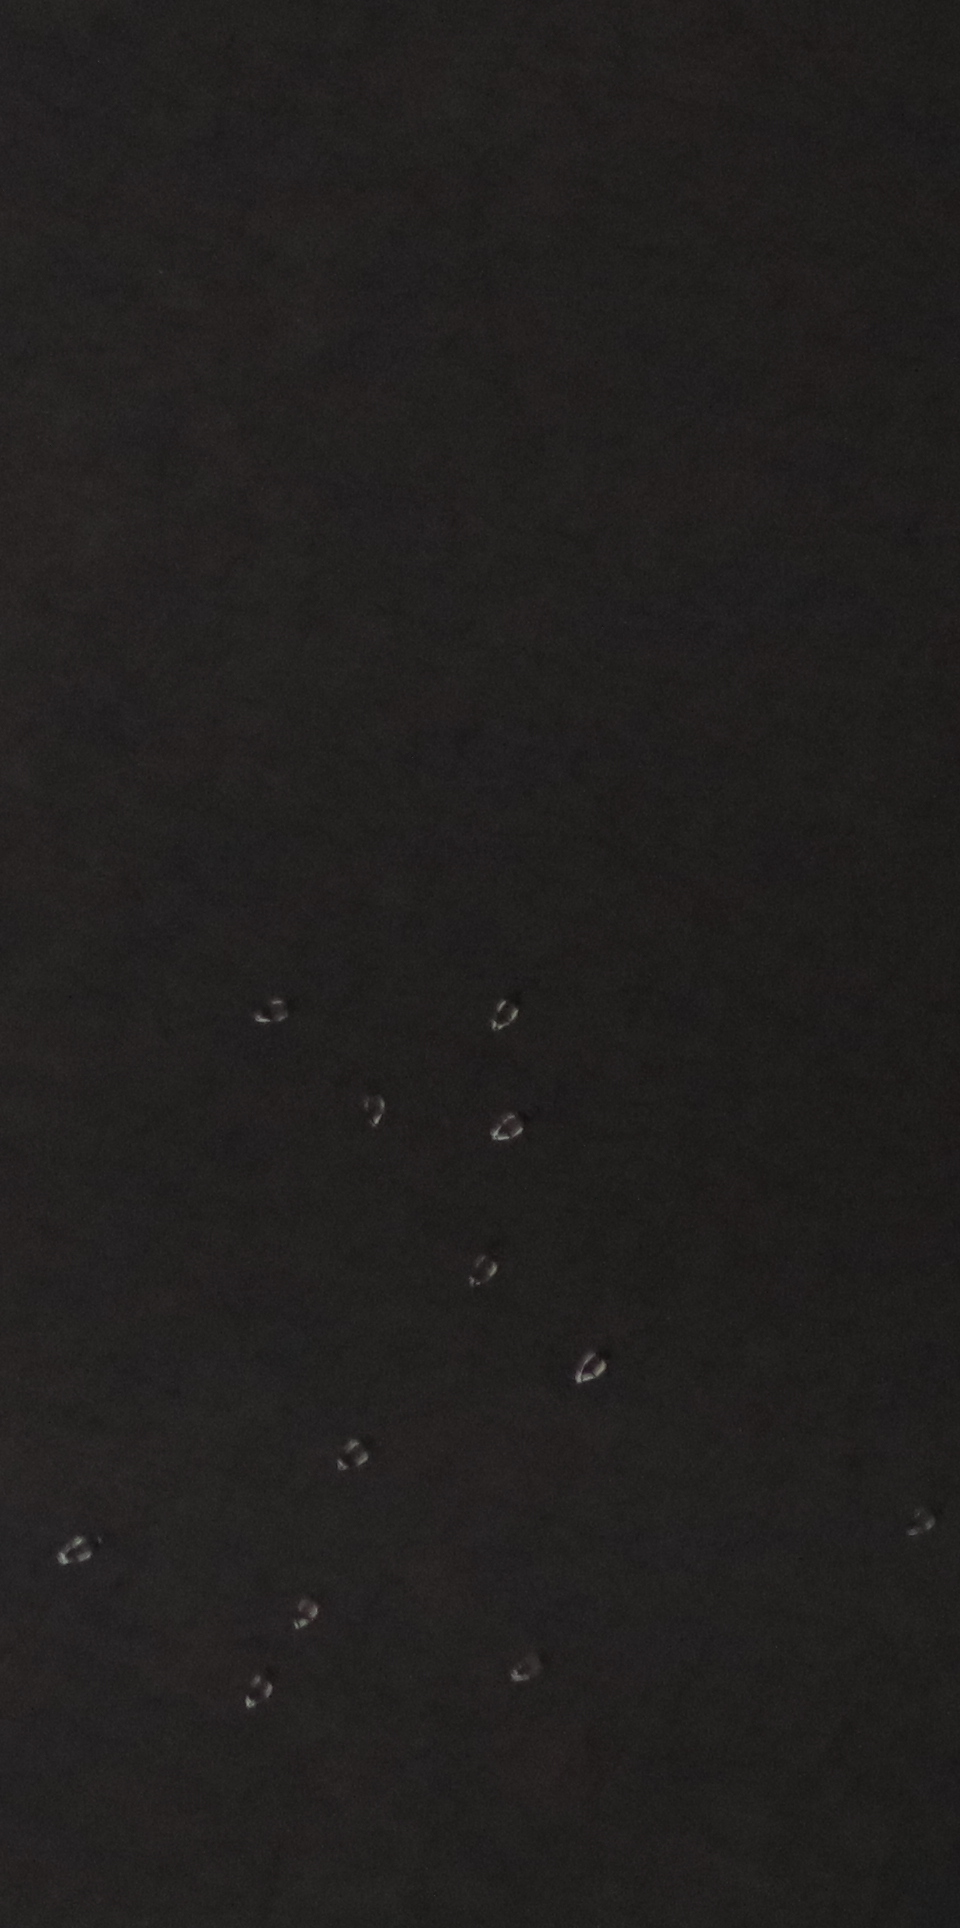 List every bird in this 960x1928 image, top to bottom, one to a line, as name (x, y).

brant (275, 1011)
brant (505, 1013)
brant (371, 1108)
brant (510, 1126)
brant (483, 1267)
brant (591, 1365)
brant (353, 1453)
brant (922, 1521)
brant (79, 1547)
brant (306, 1611)
brant (526, 1667)
brant (257, 1690)